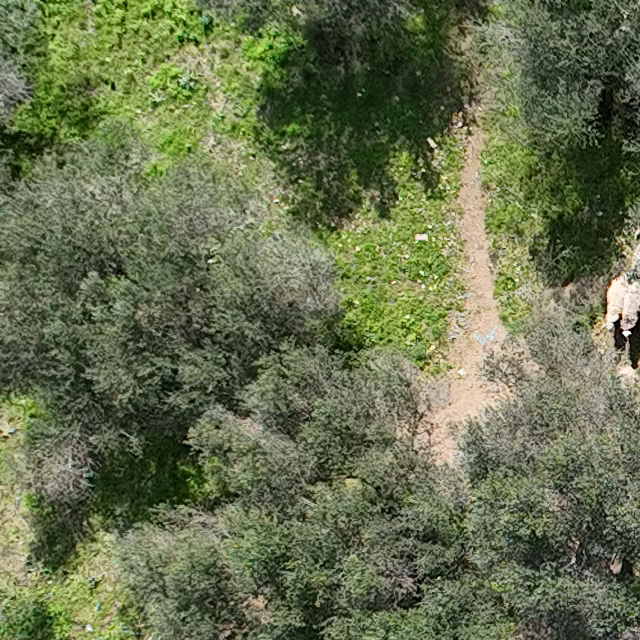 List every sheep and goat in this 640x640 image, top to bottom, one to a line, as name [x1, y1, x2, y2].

sheep [635, 212, 639, 238]
sheep [631, 241, 639, 269]
sheep [604, 273, 626, 332]
sheep [622, 281, 639, 339]
sheep [613, 363, 639, 388]